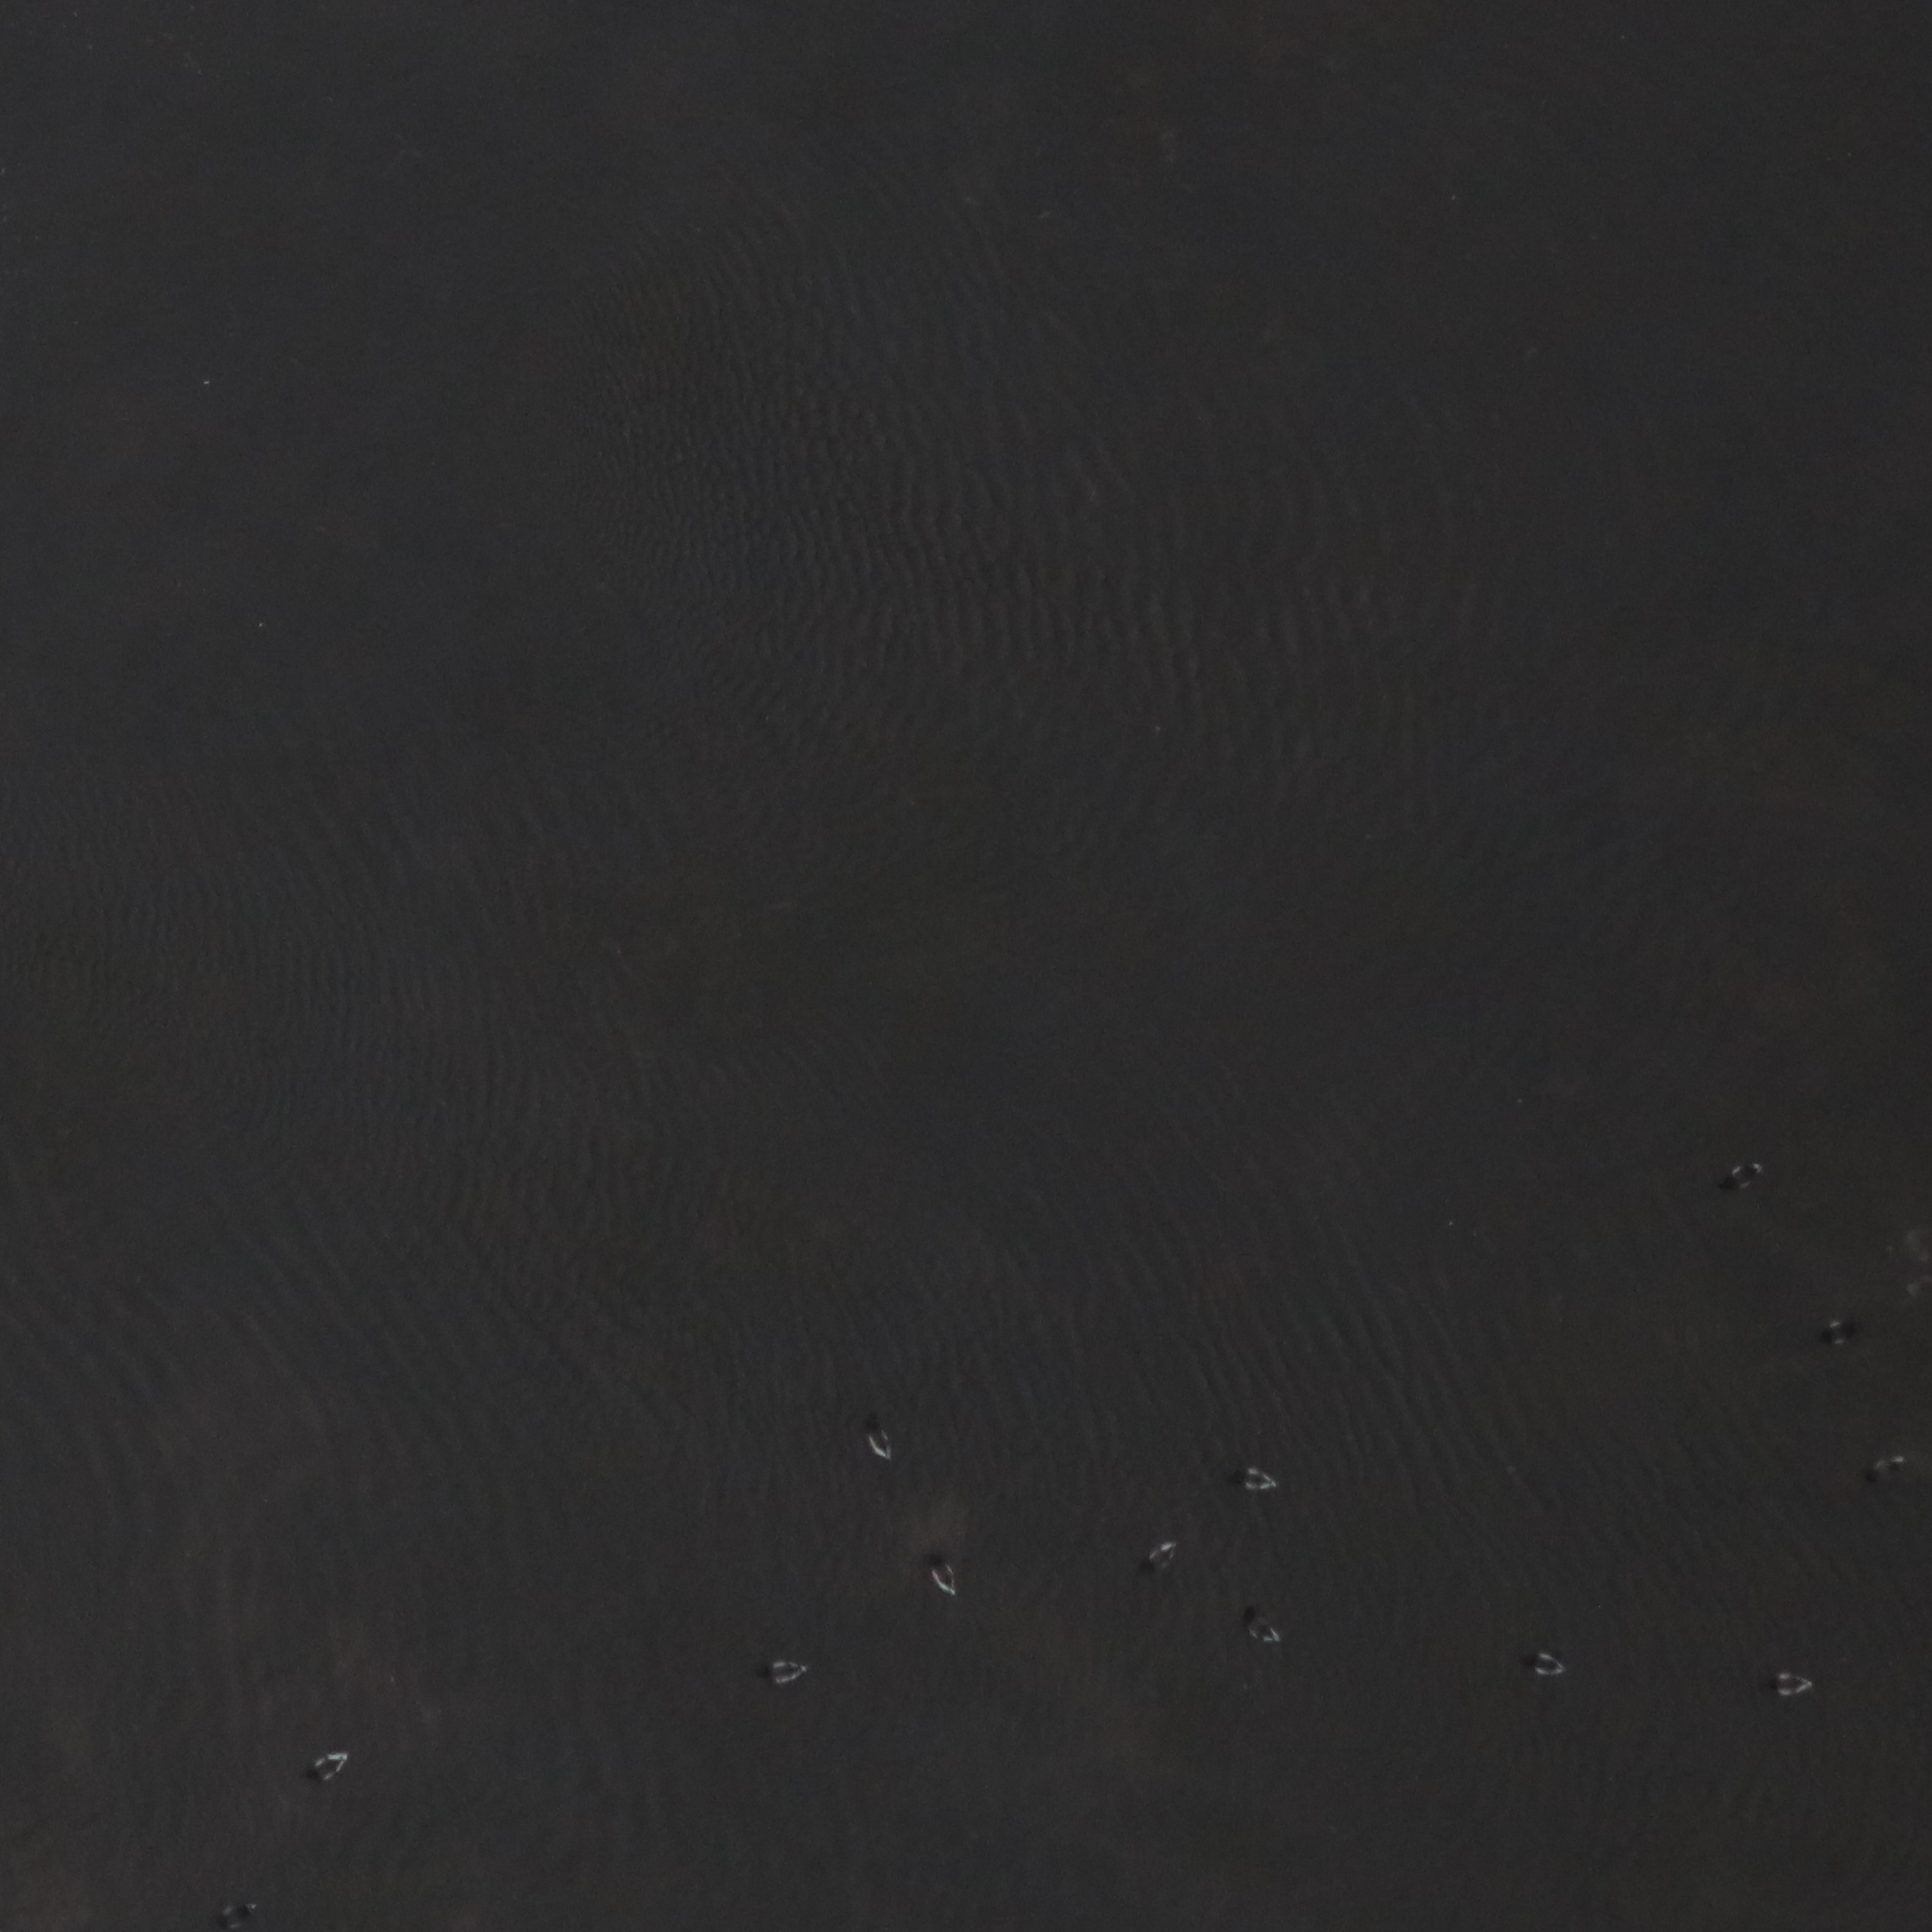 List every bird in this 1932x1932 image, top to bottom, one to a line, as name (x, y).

brant (1737, 1174)
brant (1837, 1333)
brant (879, 1438)
brant (1881, 1472)
brant (1259, 1483)
brant (1161, 1558)
brant (945, 1575)
brant (1261, 1626)
brant (1547, 1666)
brant (784, 1669)
brant (1790, 1683)
brant (326, 1767)
brant (239, 1911)